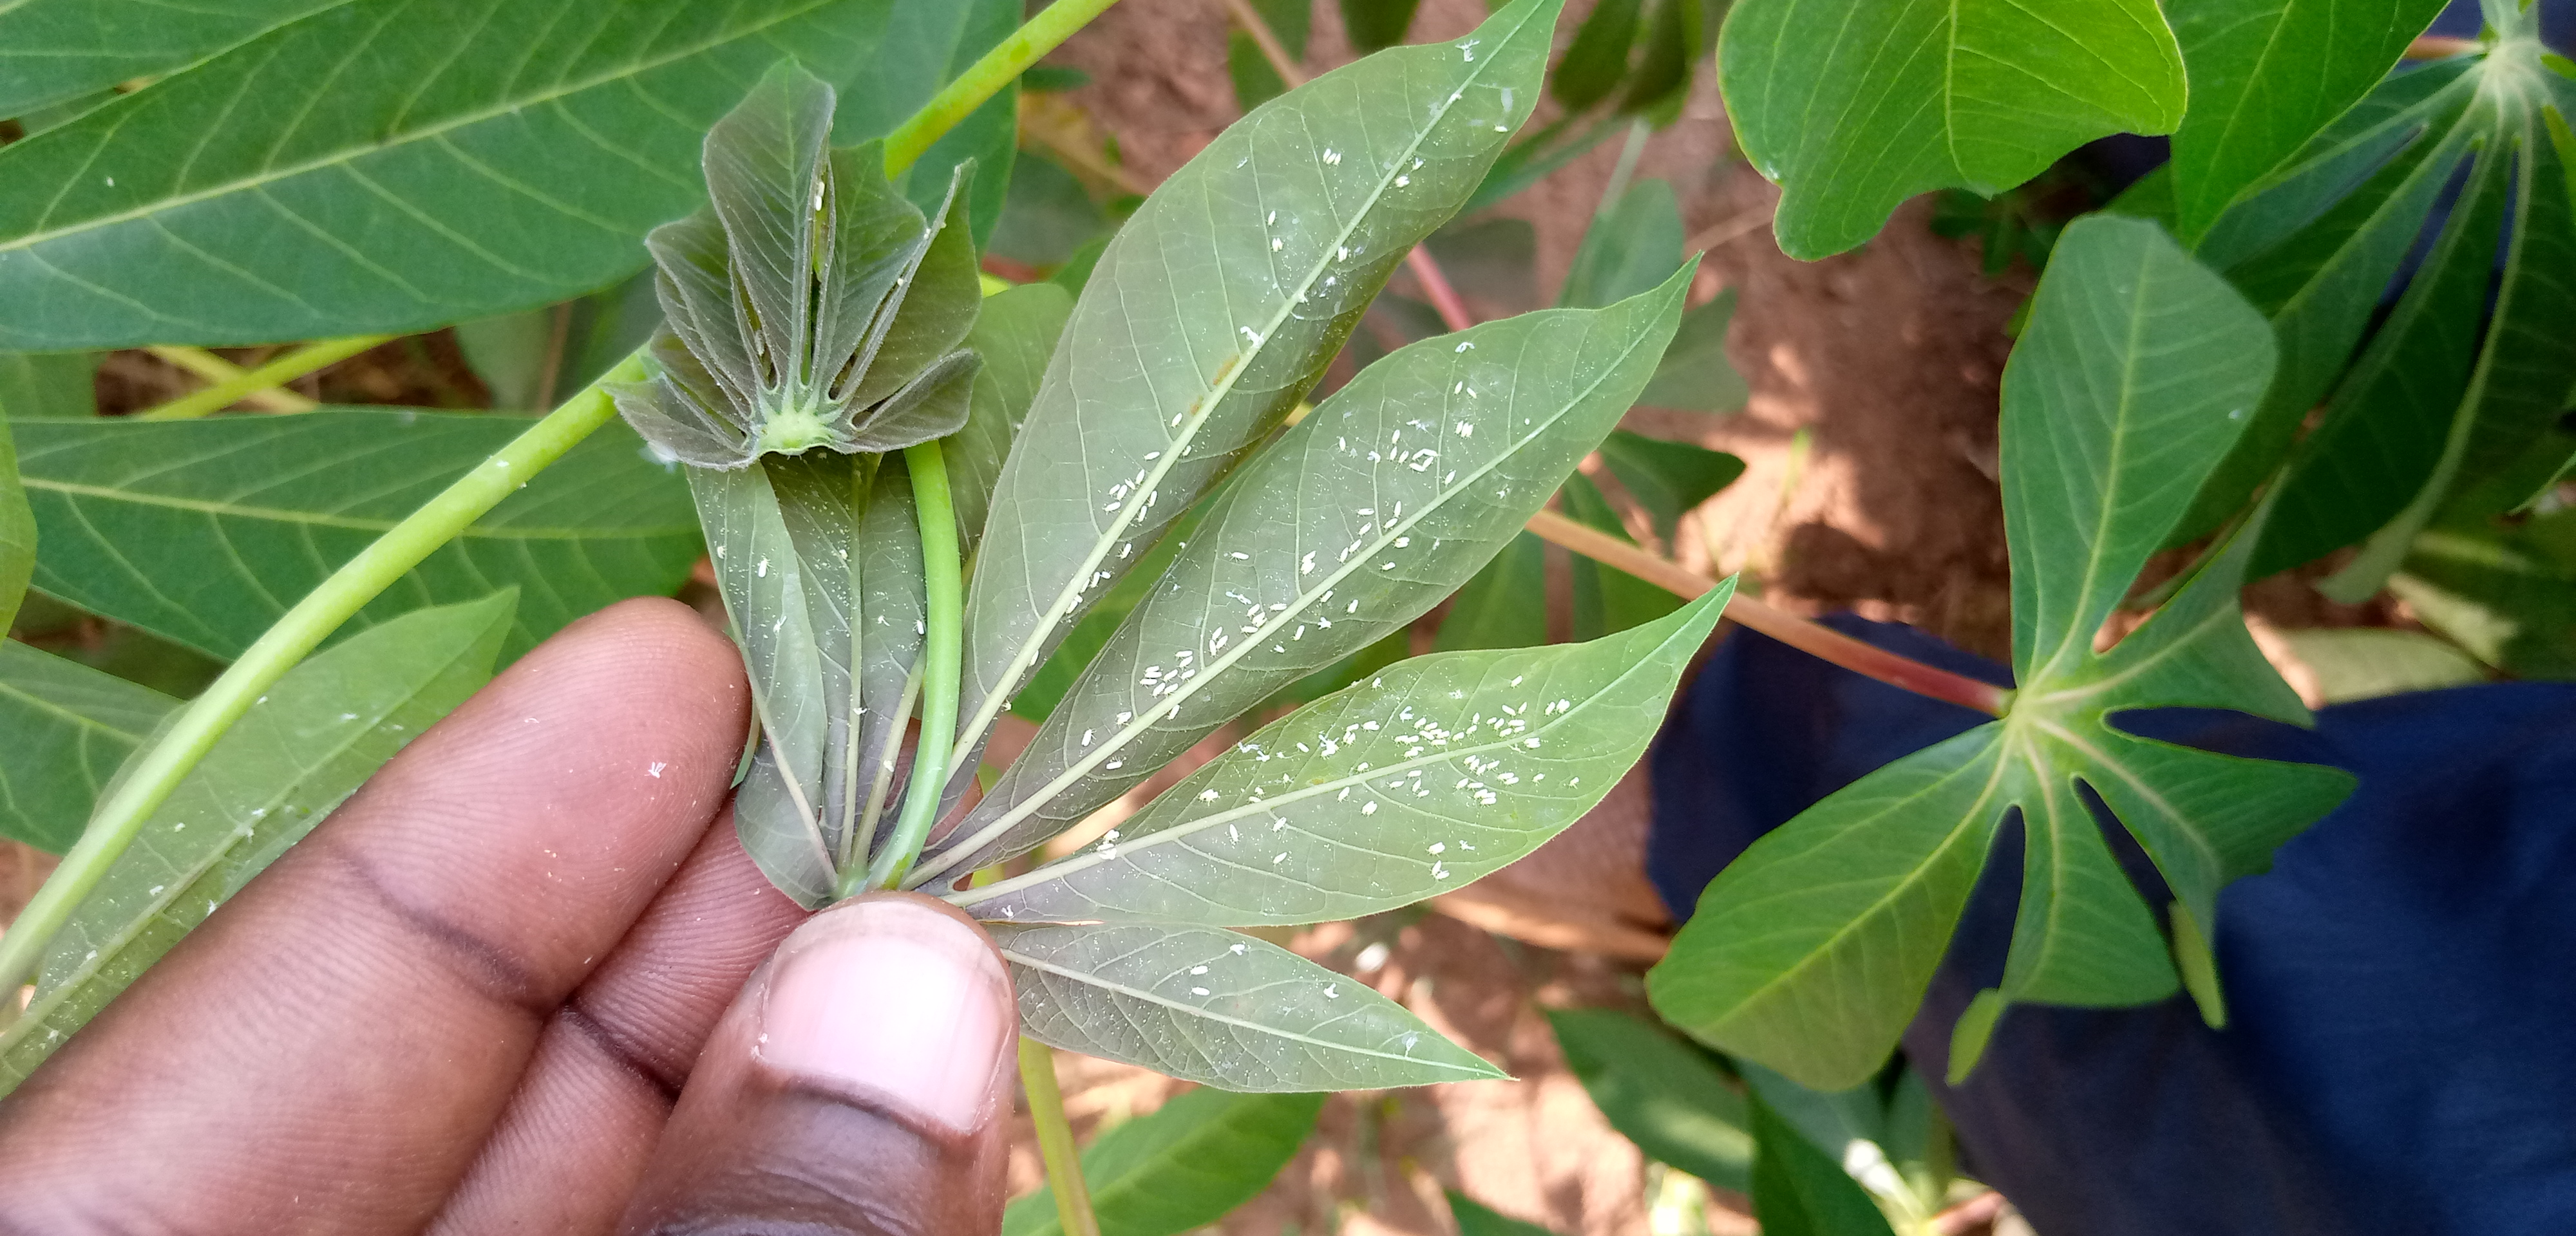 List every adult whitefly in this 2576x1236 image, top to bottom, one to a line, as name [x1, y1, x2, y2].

whitefly [1452, 37, 1482, 50]
whitefly [1461, 50, 1476, 63]
whitefly [1492, 123, 1511, 136]
whitefly [1320, 147, 1332, 164]
whitefly [1325, 150, 1336, 167]
whitefly [1336, 151, 1342, 167]
whitefly [1408, 154, 1425, 172]
whitefly [1395, 174, 1408, 182]
whitefly [815, 179, 826, 196]
whitefly [1394, 179, 1410, 192]
whitefly [814, 194, 822, 213]
whitefly [1265, 209, 1280, 227]
whitefly [1276, 235, 1285, 250]
whitefly [1269, 236, 1277, 253]
whitefly [1336, 242, 1343, 263]
whitefly [1341, 245, 1352, 261]
whitefly [1238, 324, 1262, 348]
whitefly [1454, 340, 1475, 353]
whitefly [1452, 377, 1463, 396]
whitefly [1465, 384, 1480, 400]
whitefly [1168, 407, 1184, 431]
whitefly [1454, 419, 1464, 433]
whitefly [1461, 422, 1470, 438]
whitefly [1467, 422, 1474, 438]
whitefly [1390, 428, 1403, 444]
whitefly [1336, 435, 1349, 451]
whitefly [1182, 443, 1193, 459]
whitefly [1388, 446, 1398, 461]
whitefly [1423, 446, 1438, 457]
whitefly [1140, 448, 1160, 462]
whitefly [1412, 448, 1424, 462]
whitefly [1368, 449, 1383, 465]
whitefly [1398, 450, 1411, 466]
whitefly [1407, 462, 1425, 473]
whitefly [1134, 467, 1145, 486]
whitefly [1443, 469, 1458, 487]
whitefly [1124, 475, 1137, 491]
whitefly [1108, 481, 1121, 496]
whitefly [1117, 483, 1128, 500]
whitefly [1147, 489, 1158, 508]
whitefly [1103, 500, 1122, 511]
whitefly [1392, 500, 1405, 516]
whitefly [1135, 503, 1146, 523]
whitefly [1356, 507, 1378, 516]
whitefly [1382, 517, 1399, 530]
whitefly [1355, 518, 1374, 536]
whitefly [1396, 536, 1411, 543]
whitefly [1175, 538, 1188, 551]
whitefly [1119, 539, 1135, 561]
whitefly [1348, 539, 1362, 552]
whitefly [1393, 543, 1409, 550]
whitefly [715, 543, 726, 561]
whitefly [1339, 545, 1349, 563]
whitefly [837, 546, 849, 561]
whitefly [1302, 549, 1317, 562]
whitefly [1229, 550, 1250, 561]
whitefly [756, 554, 772, 580]
whitefly [1301, 560, 1312, 572]
whitefly [1379, 561, 1396, 570]
whitefly [1303, 561, 1316, 576]
whitefly [1092, 570, 1101, 590]
whitefly [1101, 570, 1112, 580]
whitefly [1079, 577, 1090, 594]
whitefly [1224, 588, 1252, 604]
whitefly [1319, 588, 1334, 603]
whitefly [1074, 594, 1084, 603]
whitefly [1347, 596, 1361, 615]
whitefly [1267, 599, 1288, 613]
whitefly [1065, 601, 1079, 614]
whitefly [1247, 603, 1262, 616]
whitefly [876, 613, 891, 629]
whitefly [1317, 613, 1334, 630]
whitefly [772, 616, 789, 635]
whitefly [914, 618, 928, 635]
whitefly [1291, 623, 1307, 644]
whitefly [1239, 624, 1258, 634]
whitefly [1212, 625, 1222, 640]
whitefly [1217, 633, 1229, 650]
whitefly [1209, 637, 1217, 657]
whitefly [1273, 641, 1287, 657]
whitefly [1172, 647, 1195, 657]
whitefly [1029, 648, 1039, 668]
whitefly [1179, 655, 1195, 668]
whitefly [1143, 662, 1161, 672]
whitefly [1163, 667, 1179, 681]
whitefly [1181, 668, 1197, 680]
whitefly [1143, 671, 1162, 679]
whitefly [1508, 671, 1526, 689]
whitefly [1137, 676, 1157, 686]
whitefly [1370, 677, 1385, 692]
whitefly [1153, 682, 1166, 698]
whitefly [1557, 698, 1565, 710]
whitefly [1001, 698, 1014, 713]
whitefly [1518, 700, 1527, 714]
whitefly [1544, 700, 1556, 716]
whitefly [1559, 700, 1570, 715]
whitefly [1165, 704, 1183, 721]
whitefly [1501, 704, 1516, 718]
whitefly [851, 705, 868, 716]
whitefly [1397, 706, 1414, 721]
whitefly [1113, 708, 1132, 728]
whitefly [1471, 711, 1481, 726]
whitefly [1486, 713, 1497, 726]
whitefly [1413, 716, 1427, 731]
whitefly [1506, 718, 1526, 726]
whitefly [1362, 720, 1378, 725]
whitefly [1424, 720, 1438, 729]
whitefly [1346, 722, 1359, 732]
whitefly [1466, 724, 1477, 736]
whitefly [1362, 725, 1381, 732]
whitefly [1079, 727, 1095, 748]
whitefly [1498, 727, 1512, 738]
whitefly [1513, 727, 1527, 734]
whitefly [1437, 729, 1451, 739]
whitefly [1419, 729, 1435, 741]
whitefly [1453, 731, 1466, 744]
whitefly [1318, 733, 1339, 747]
whitefly [1347, 733, 1357, 747]
whitefly [1392, 734, 1408, 744]
whitefly [1405, 735, 1420, 745]
whitefly [1522, 737, 1540, 743]
whitefly [1429, 738, 1448, 747]
whitefly [1294, 740, 1311, 755]
whitefly [1236, 740, 1260, 753]
whitefly [1524, 743, 1543, 750]
whitefly [1411, 745, 1425, 752]
whitefly [1320, 748, 1337, 758]
whitefly [1275, 749, 1285, 760]
whitefly [1255, 749, 1271, 763]
whitefly [1403, 749, 1420, 757]
whitefly [1464, 754, 1478, 765]
whitefly [1104, 755, 1126, 770]
whitefly [1469, 757, 1480, 771]
whitefly [646, 759, 668, 780]
whitefly [1486, 759, 1501, 770]
whitefly [882, 760, 896, 774]
whitefly [1355, 760, 1368, 772]
whitefly [1406, 769, 1423, 778]
whitefly [1282, 771, 1294, 785]
whitefly [1498, 771, 1514, 780]
whitefly [1531, 771, 1545, 785]
whitefly [1566, 775, 1583, 790]
whitefly [1506, 776, 1520, 786]
whitefly [1455, 778, 1470, 791]
whitefly [1411, 778, 1423, 793]
whitefly [1388, 779, 1403, 791]
whitefly [1467, 782, 1484, 789]
whitefly [1252, 784, 1265, 796]
whitefly [1337, 785, 1350, 802]
whitefly [1198, 788, 1213, 801]
whitefly [1417, 788, 1432, 800]
whitefly [1474, 789, 1488, 799]
whitefly [1206, 791, 1220, 801]
whitefly [1480, 791, 1497, 798]
whitefly [1247, 794, 1261, 804]
whitefly [1479, 798, 1497, 807]
whitefly [1362, 800, 1374, 816]
whitefly [1367, 803, 1378, 817]
whitefly [1268, 814, 1287, 833]
whitefly [1228, 820, 1242, 846]
whitefly [1101, 829, 1121, 840]
whitefly [1456, 836, 1478, 852]
whitefly [1427, 841, 1443, 854]
whitefly [1095, 842, 1114, 850]
whitefly [1432, 845, 1445, 856]
whitefly [1096, 848, 1117, 861]
whitefly [1273, 852, 1289, 865]
whitefly [1430, 860, 1444, 877]
whitefly [1435, 870, 1452, 881]
whitefly [149, 882, 165, 899]
whitefly [204, 895, 218, 917]
whitefly [999, 904, 1015, 918]
whitefly [1228, 939, 1247, 958]
whitefly [1188, 962, 1209, 977]
whitefly [1323, 982, 1340, 1001]
whitefly [1189, 983, 1211, 998]